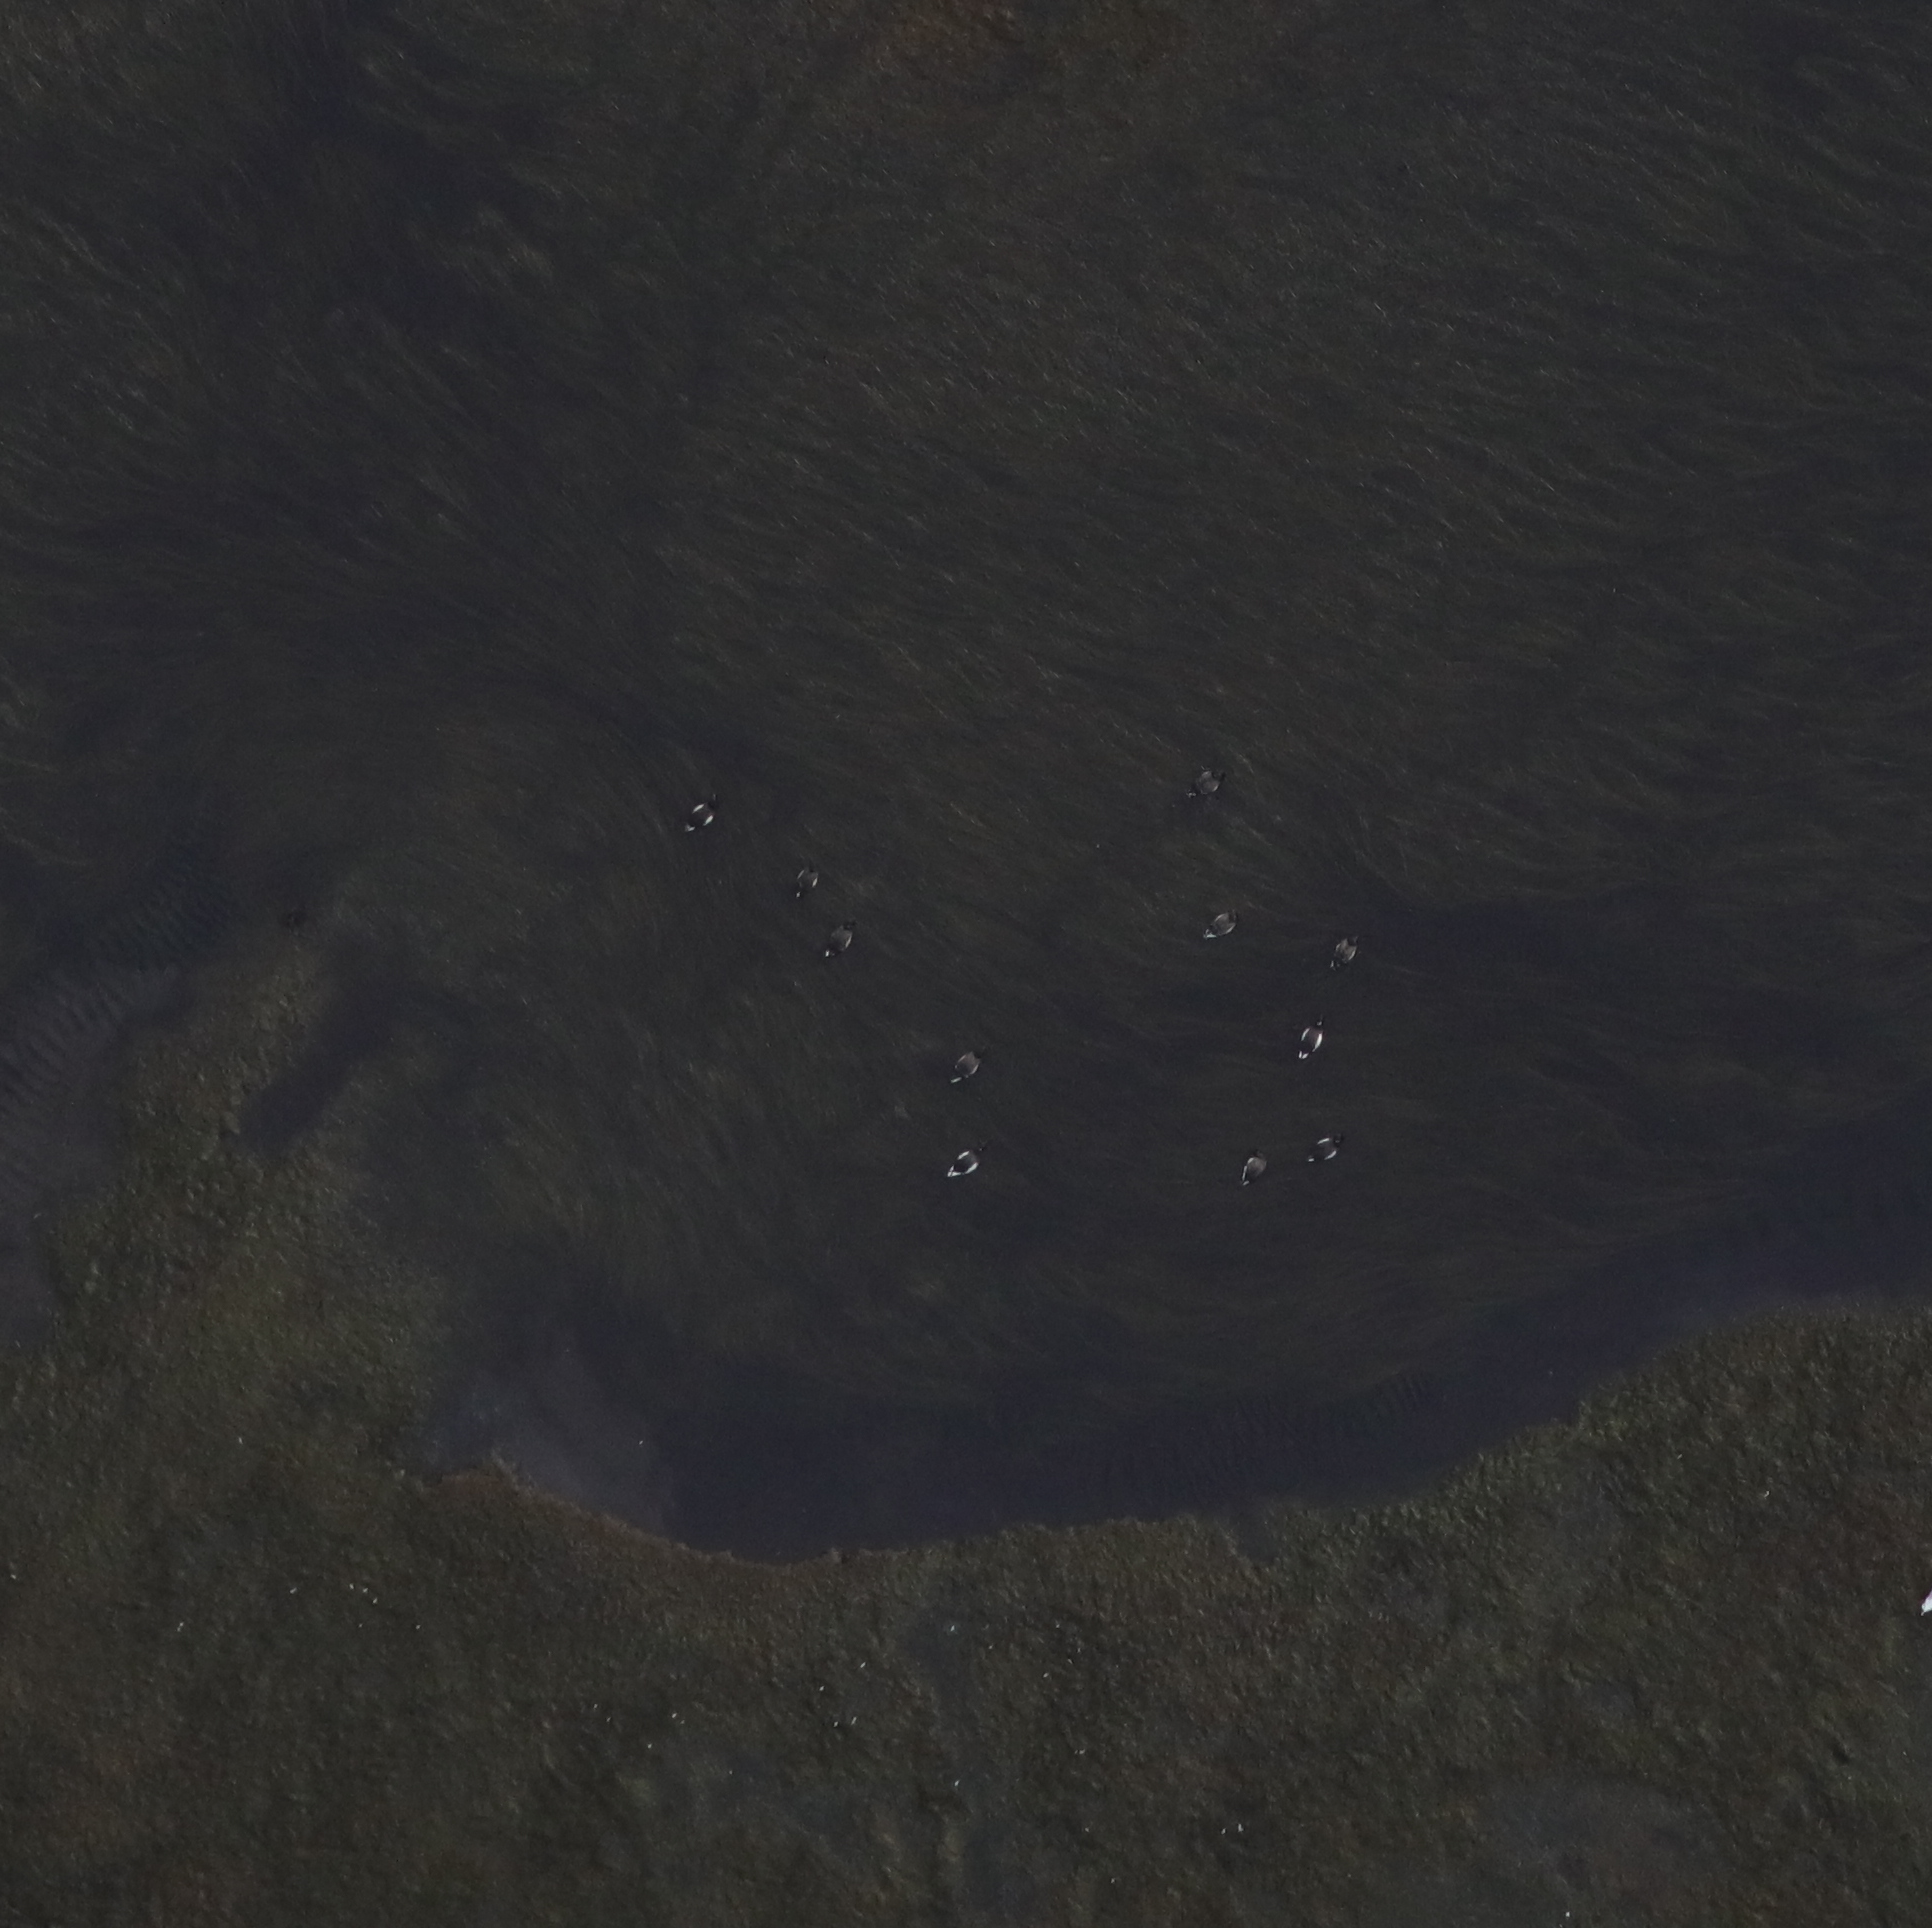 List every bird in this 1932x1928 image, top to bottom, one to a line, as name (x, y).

brant (1207, 782)
brant (701, 818)
brant (804, 882)
brant (1222, 924)
brant (840, 940)
brant (1344, 953)
brant (1309, 1043)
brant (967, 1065)
brant (1327, 1149)
brant (965, 1163)
brant (1254, 1171)